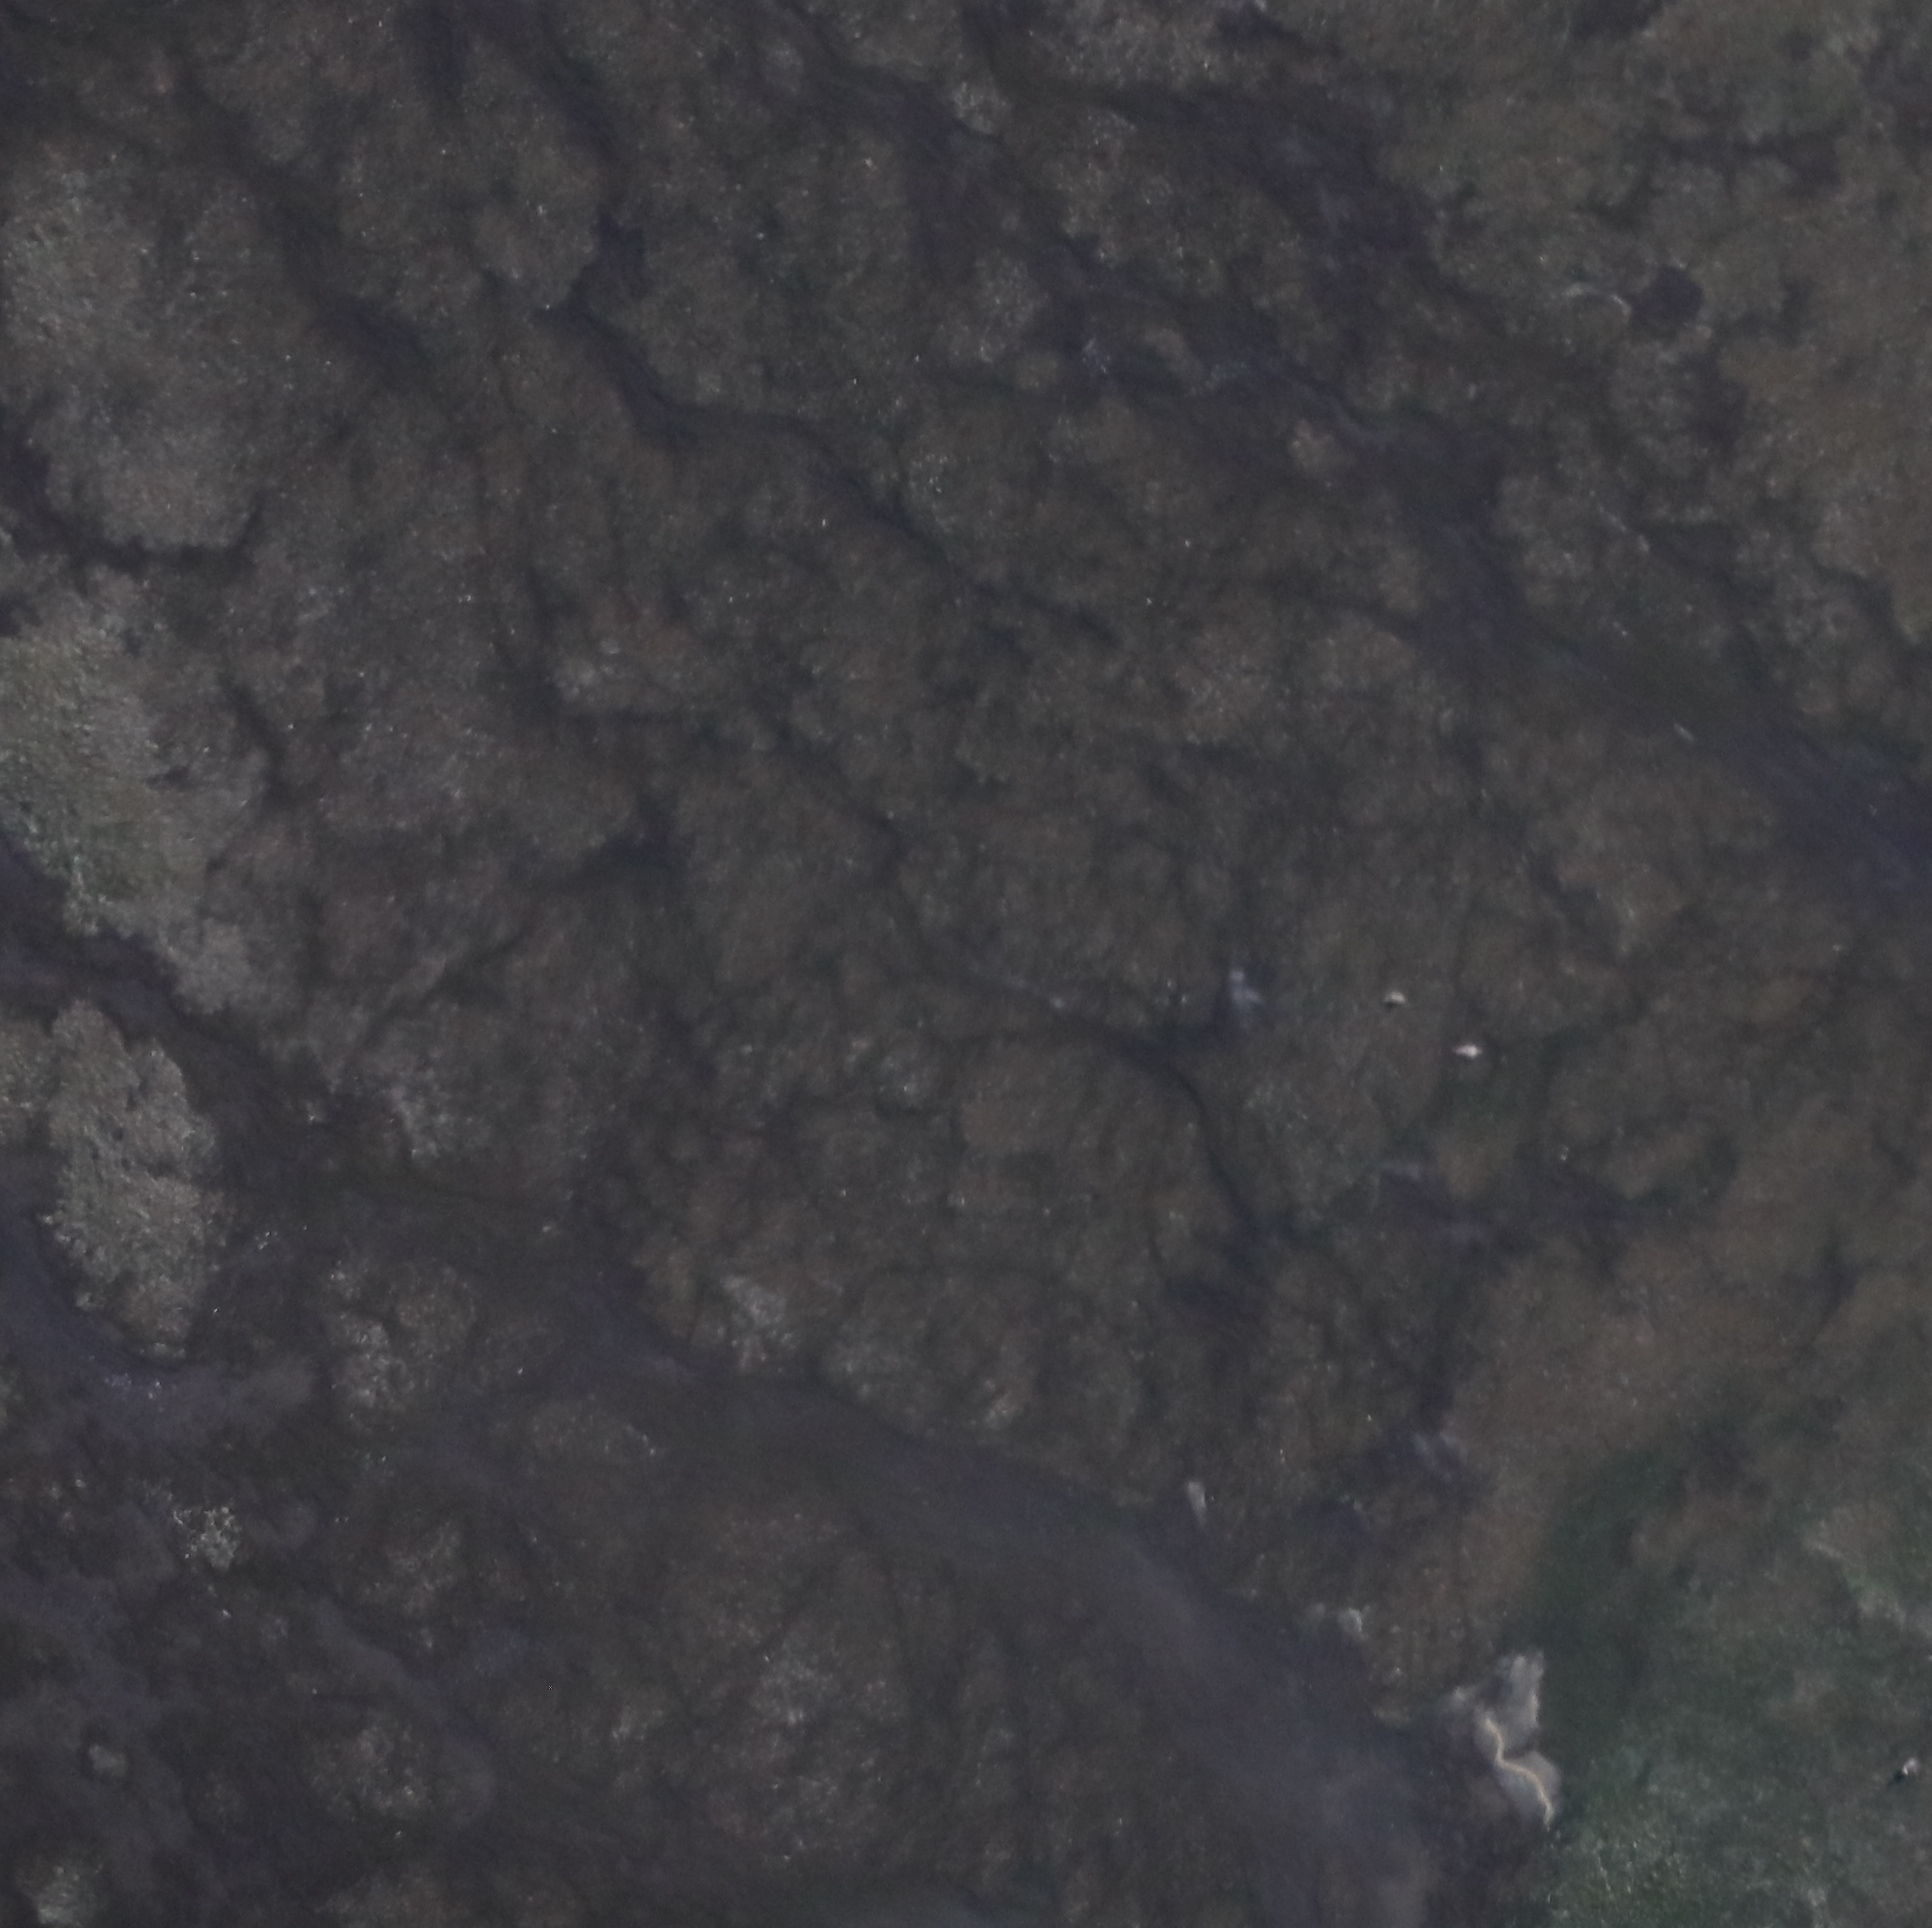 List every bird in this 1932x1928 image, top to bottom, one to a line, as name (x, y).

Canada goose (1397, 999)
Canada goose (1469, 1051)
Canada goose (1910, 1767)